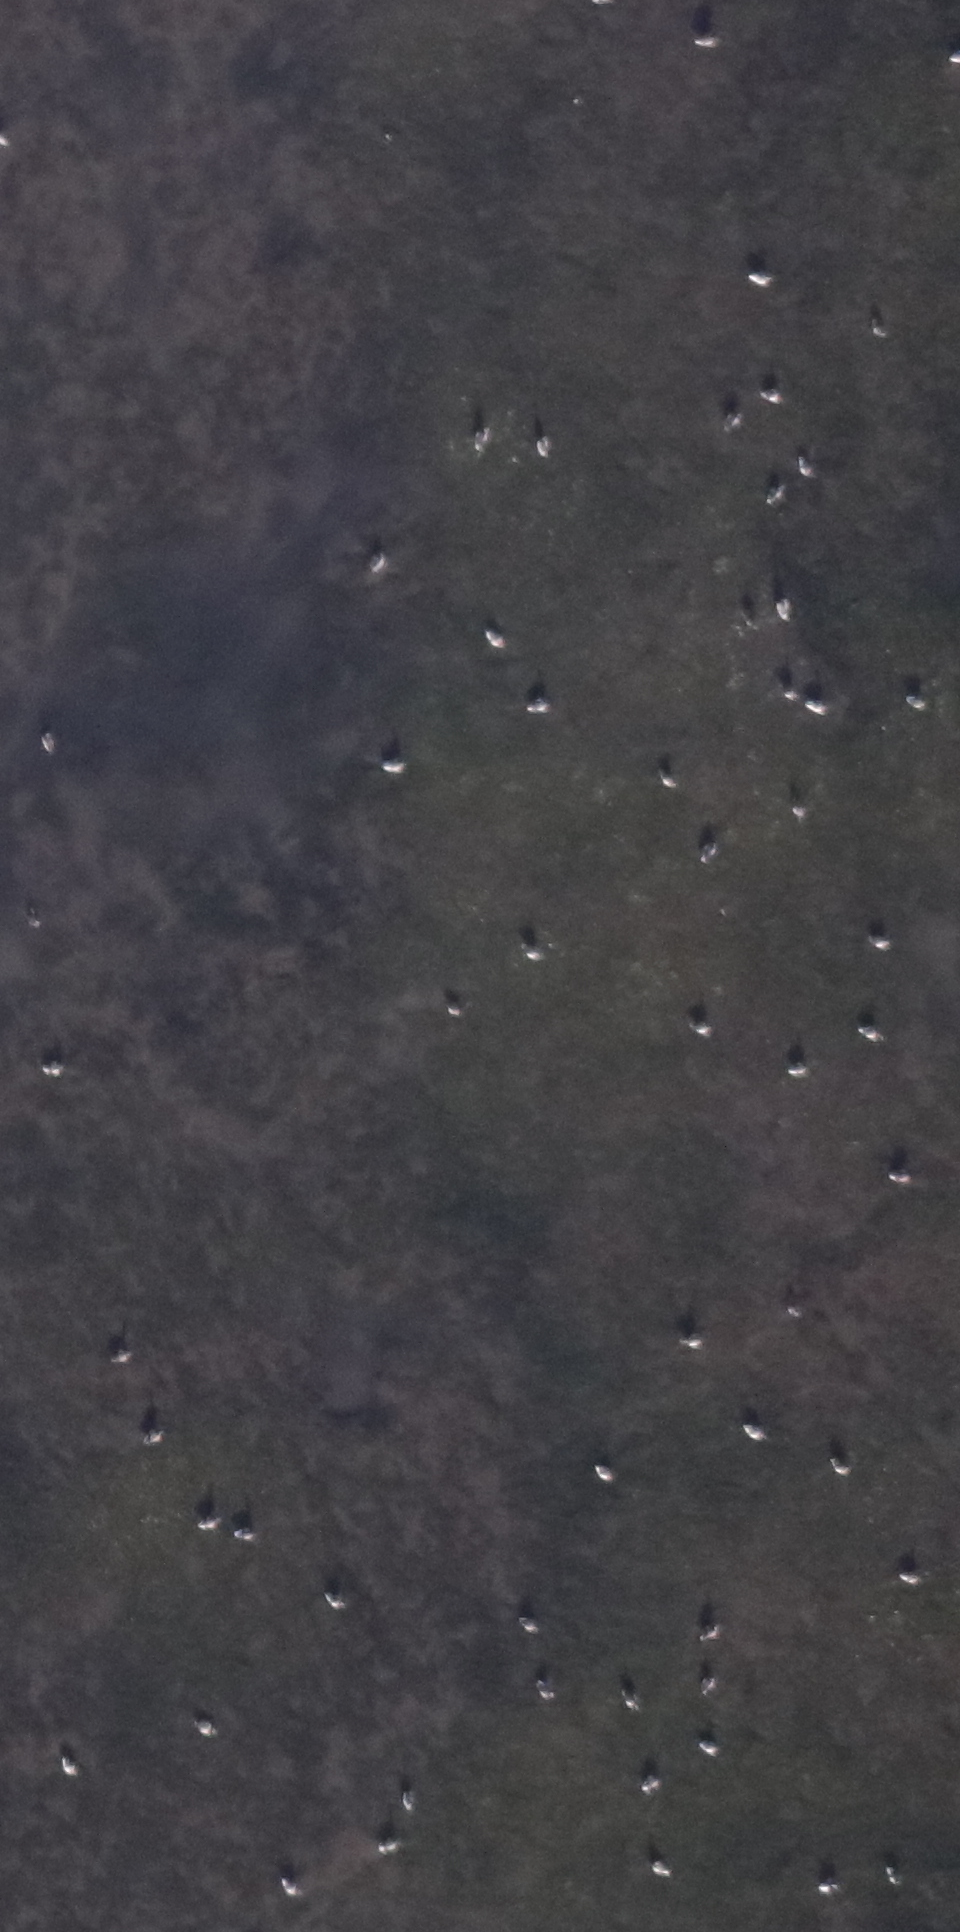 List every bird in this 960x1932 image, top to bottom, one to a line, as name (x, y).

brant (598, 3)
brant (712, 40)
brant (759, 284)
brant (886, 333)
brant (776, 404)
brant (738, 424)
brant (475, 440)
brant (536, 444)
brant (801, 469)
brant (769, 493)
brant (373, 563)
brant (777, 611)
brant (494, 630)
brant (794, 689)
brant (917, 703)
brant (822, 706)
brant (547, 710)
brant (49, 735)
brant (395, 768)
brant (661, 772)
brant (801, 804)
brant (713, 852)
brant (32, 917)
brant (879, 944)
brant (538, 953)
brant (449, 1014)
brant (877, 1027)
brant (708, 1028)
brant (62, 1069)
brant (789, 1076)
brant (890, 1176)
brant (797, 1310)
brant (687, 1335)
brant (128, 1351)
brant (747, 1430)
brant (154, 1431)
brant (837, 1456)
brant (603, 1474)
brant (211, 1522)
brant (245, 1527)
brant (912, 1583)
brant (339, 1602)
brant (703, 1635)
brant (521, 1638)
brant (709, 1687)
brant (545, 1689)
brant (628, 1699)
brant (205, 1725)
brant (704, 1742)
brant (61, 1764)
brant (648, 1784)
brant (415, 1802)
brant (385, 1853)
brant (892, 1865)
brant (653, 1870)
brant (293, 1887)
brant (826, 1889)